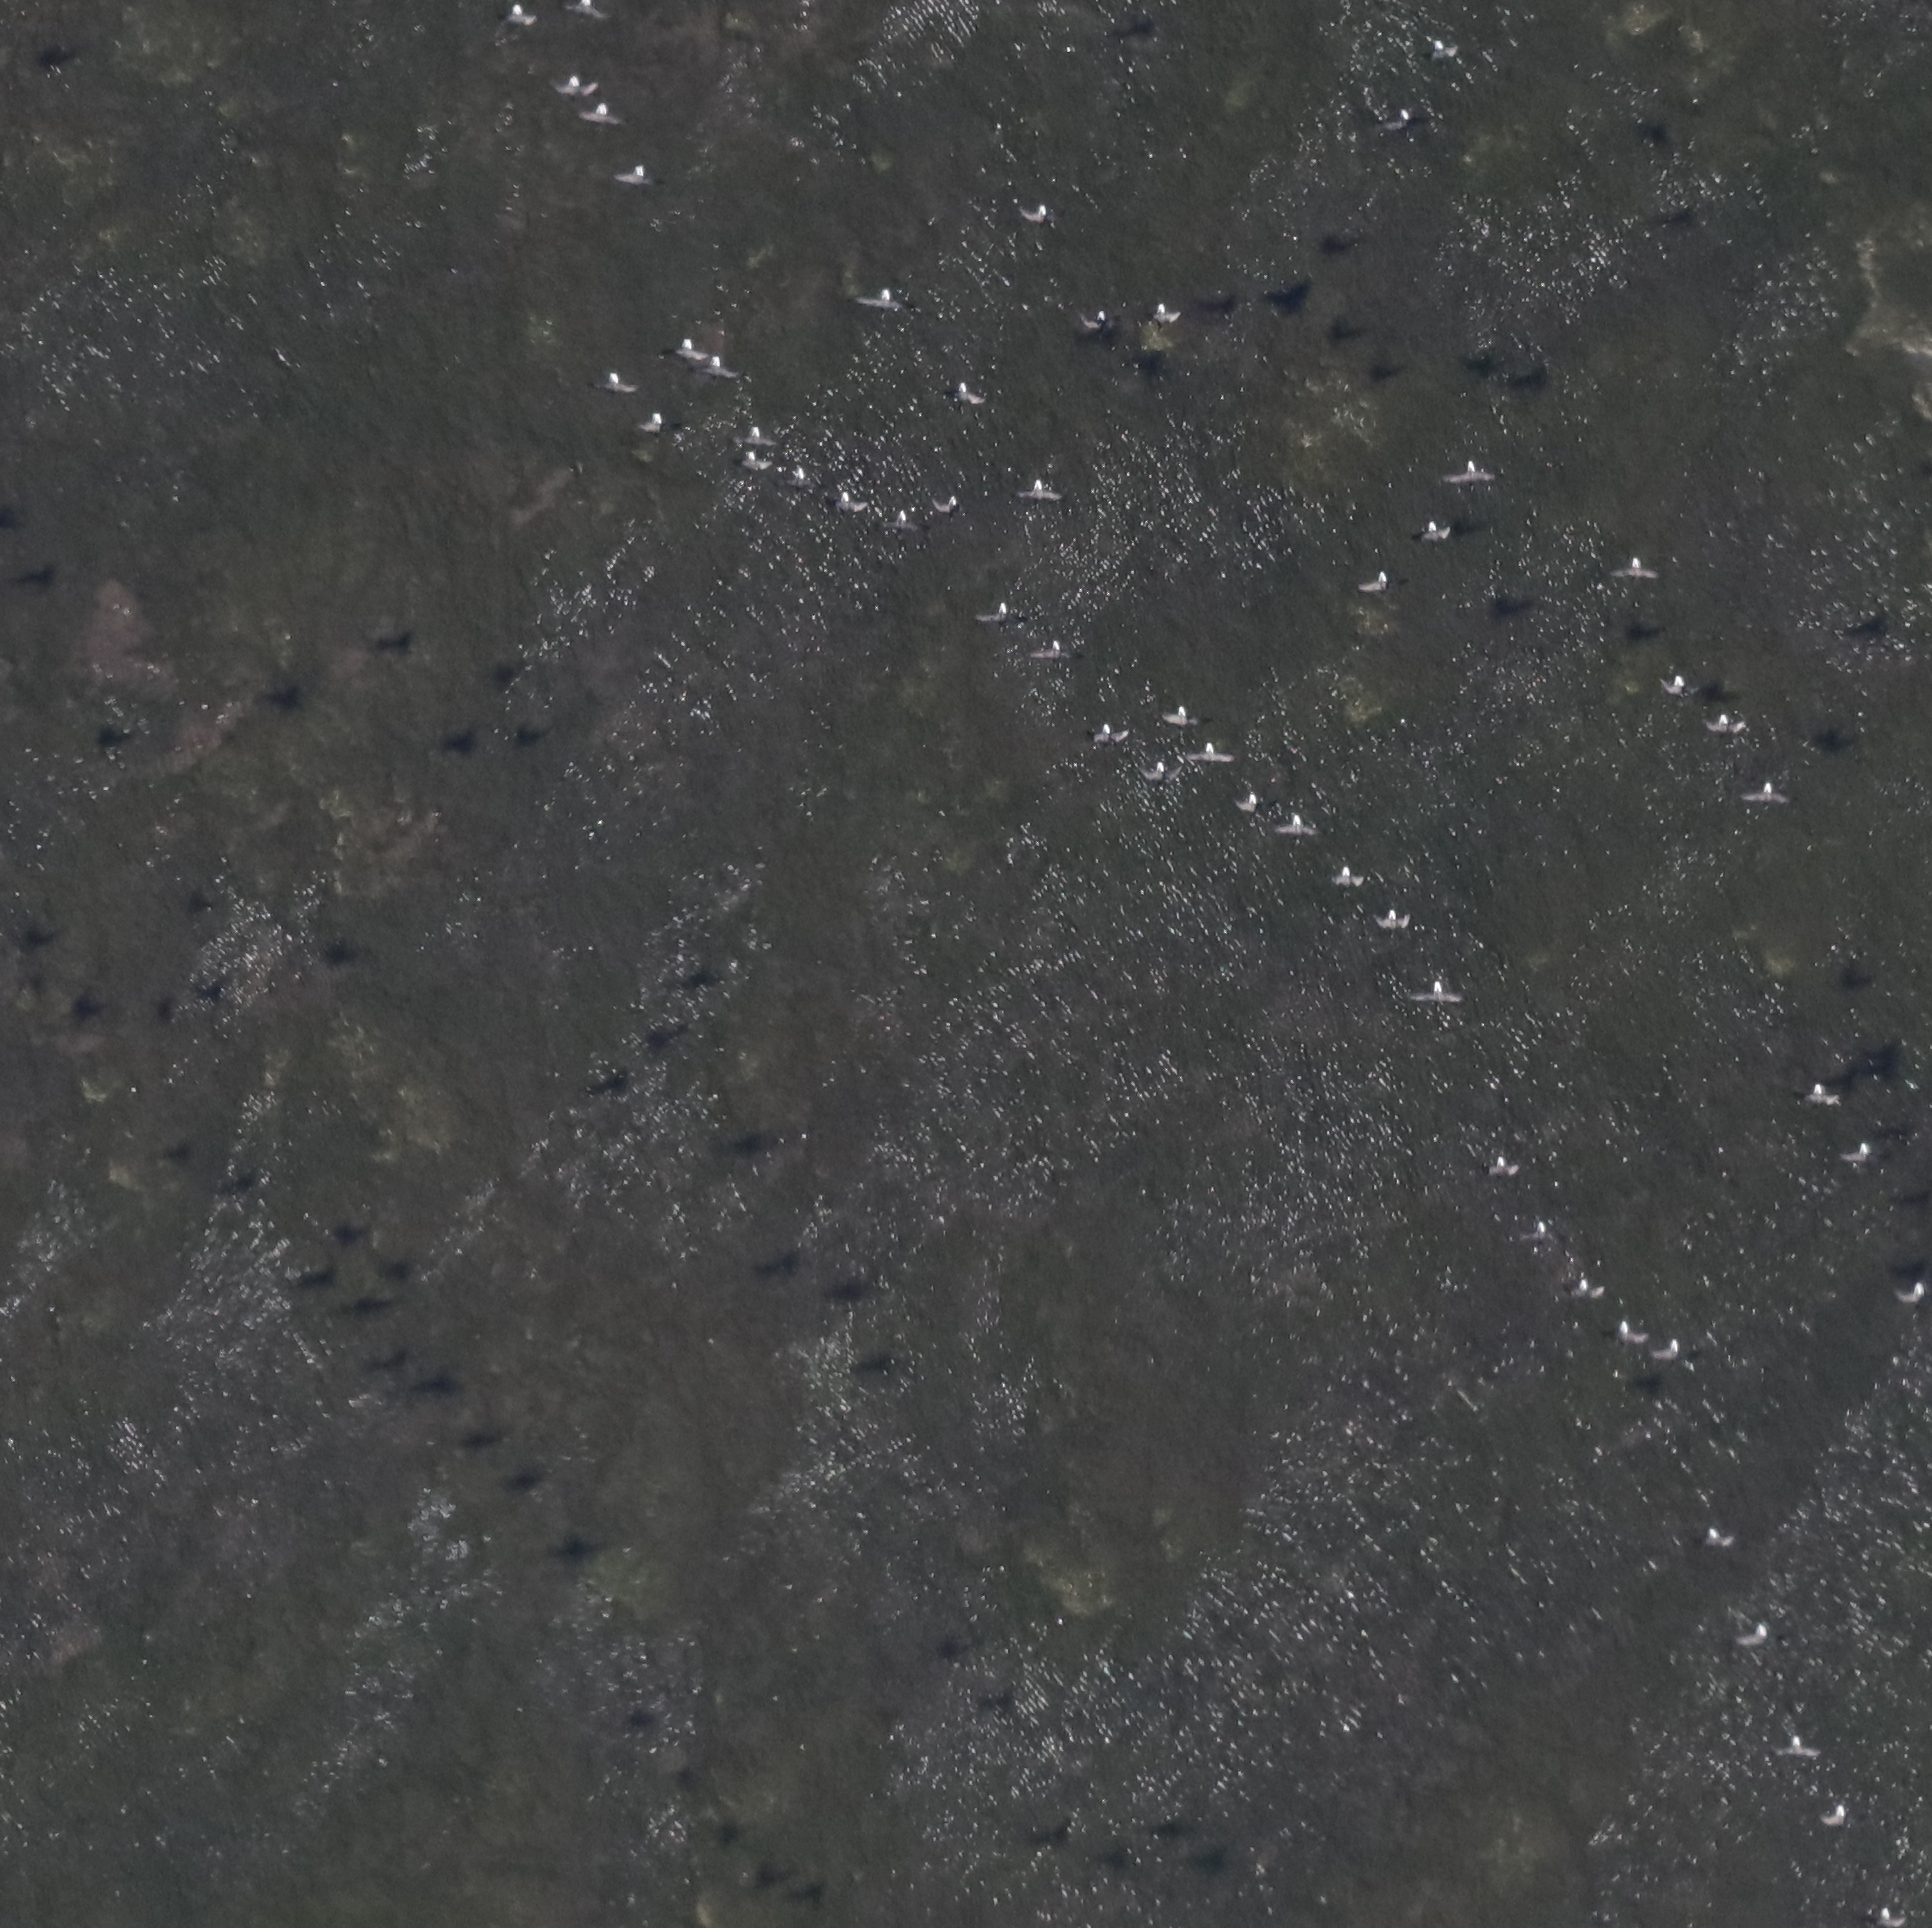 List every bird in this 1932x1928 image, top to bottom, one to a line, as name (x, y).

brant (597, 6)
brant (519, 13)
brant (1447, 47)
brant (573, 82)
brant (606, 115)
brant (1406, 118)
brant (649, 176)
brant (1044, 217)
brant (880, 305)
brant (1163, 316)
brant (1101, 326)
brant (692, 348)
brant (720, 373)
brant (621, 385)
brant (967, 399)
brant (666, 428)
brant (760, 431)
brant (769, 456)
brant (1468, 475)
brant (801, 482)
brant (1048, 493)
brant (949, 502)
brant (851, 503)
brant (900, 522)
brant (1438, 534)
brant (1639, 574)
brant (1381, 590)
brant (1005, 615)
brant (1055, 649)
brant (1684, 687)
brant (1190, 718)
brant (1727, 725)
brant (1114, 737)
brant (1207, 751)
brant (1167, 775)
brant (1773, 796)
brant (1255, 799)
brant (1297, 827)
brant (1353, 874)
brant (1393, 918)
brant (1445, 996)
brant (1824, 1099)
brant (1867, 1150)
brant (1503, 1156)
brant (1546, 1227)
brant (1588, 1283)
brant (1919, 1299)
brant (1629, 1332)
brant (1679, 1352)
brant (1715, 1533)
brant (1761, 1637)
brant (1802, 1748)
brant (1833, 1815)
brant (1887, 1917)